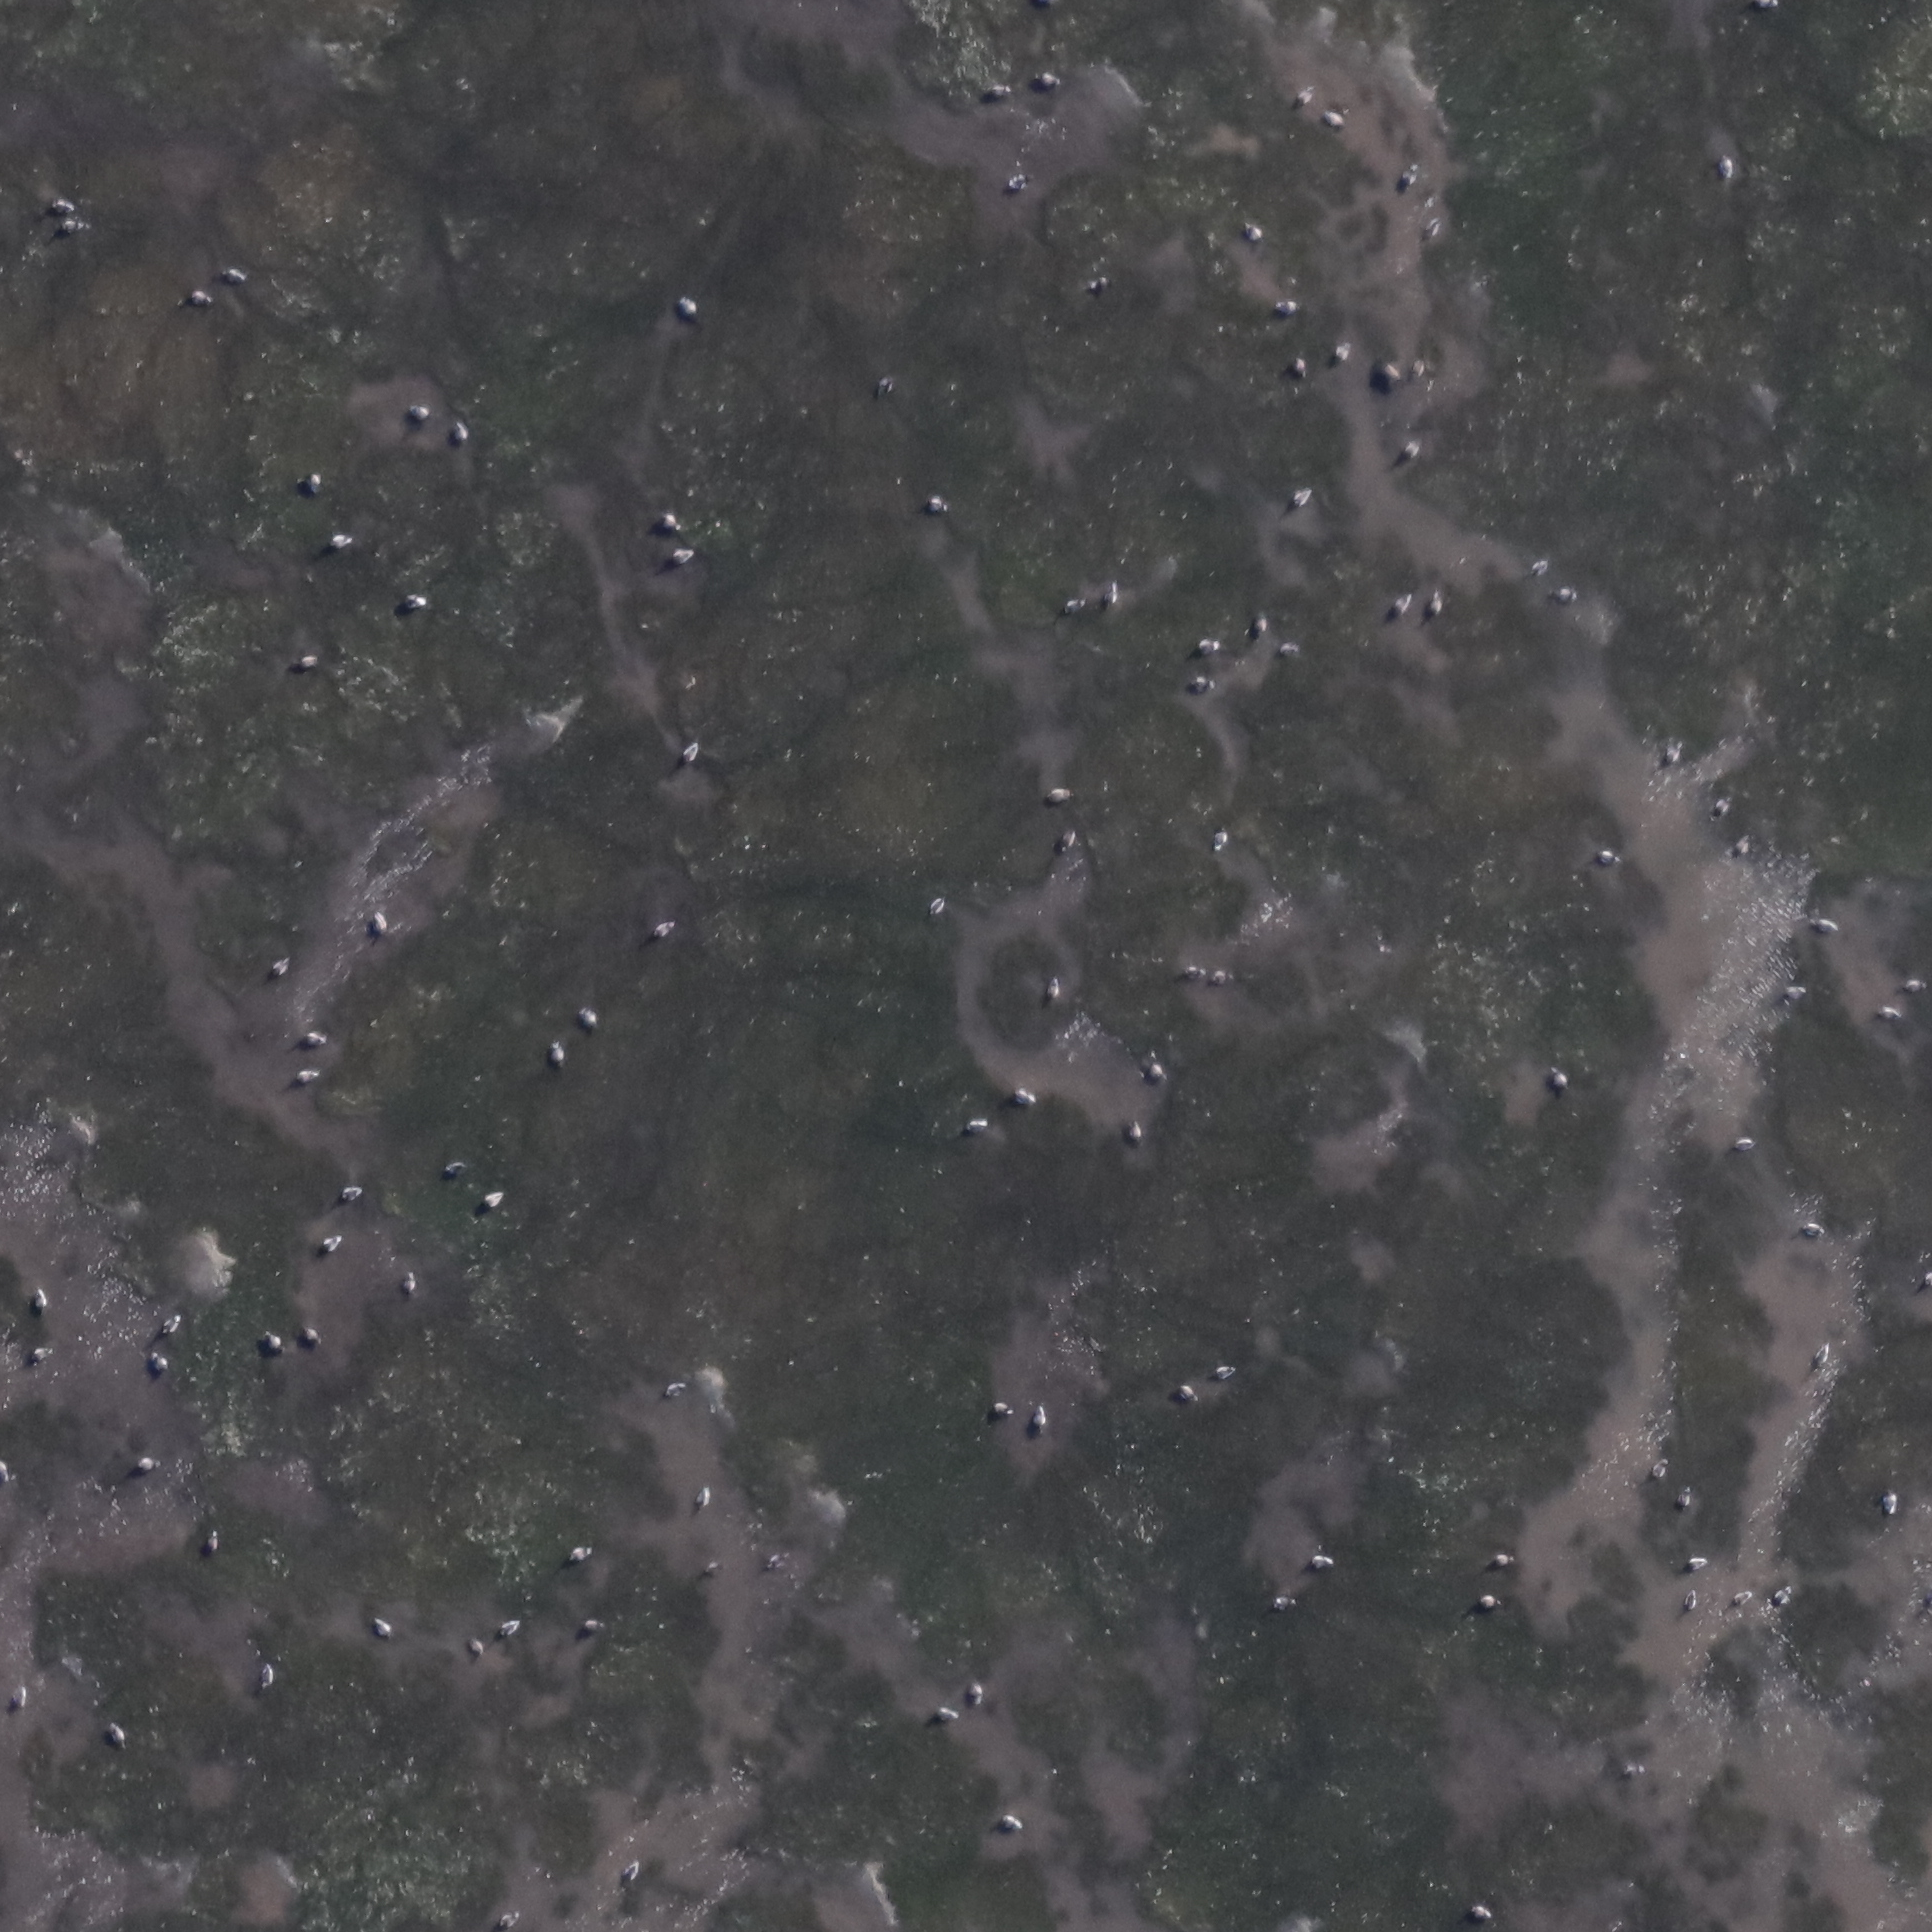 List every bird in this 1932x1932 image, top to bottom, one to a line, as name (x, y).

brant (1766, 1)
brant (1048, 80)
brant (999, 91)
brant (1304, 98)
Canada goose (1336, 121)
brant (1727, 167)
brant (1412, 177)
brant (1019, 183)
brant (63, 206)
brant (71, 226)
brant (1431, 226)
brant (1253, 232)
brant (235, 275)
brant (1102, 285)
brant (200, 298)
brant (1289, 305)
brant (687, 309)
brant (1344, 354)
brant (1300, 364)
Canada goose (1420, 367)
Canada goose (1392, 375)
brant (885, 384)
brant (418, 413)
brant (460, 433)
Canada goose (1413, 450)
brant (313, 484)
brant (1302, 497)
brant (937, 505)
brant (671, 523)
brant (340, 541)
brant (684, 554)
brant (1541, 566)
brant (1565, 593)
brant (1112, 596)
brant (416, 602)
brant (1401, 603)
brant (1434, 606)
brant (1074, 607)
brant (1259, 625)
brant (1207, 646)
brant (1287, 649)
brant (306, 661)
brant (1203, 684)
brant (689, 752)
brant (1673, 756)
Canada goose (1059, 797)
brant (1720, 807)
brant (1069, 840)
brant (1220, 841)
brant (1741, 845)
brant (1606, 856)
brant (937, 907)
brant (378, 925)
brant (1829, 928)
brant (664, 929)
brant (280, 967)
brant (1194, 974)
brant (1222, 980)
brant (1915, 986)
brant (1052, 989)
brant (1798, 994)
brant (1893, 1013)
brant (591, 1019)
brant (314, 1039)
brant (558, 1053)
brant (1155, 1071)
brant (309, 1073)
brant (1560, 1079)
brant (1023, 1096)
brant (976, 1125)
brant (1134, 1132)
brant (1744, 1146)
brant (454, 1167)
brant (351, 1195)
brant (494, 1201)
brant (1812, 1229)
brant (331, 1245)
brant (410, 1281)
brant (40, 1302)
brant (169, 1325)
brant (312, 1335)
brant (272, 1341)
brant (38, 1354)
brant (1822, 1357)
brant (160, 1363)
brant (1224, 1372)
brant (674, 1390)
brant (1186, 1393)
brant (1001, 1409)
brant (1039, 1417)
brant (146, 1464)
brant (1, 1469)
brant (1658, 1470)
brant (704, 1497)
brant (1684, 1499)
brant (1890, 1500)
brant (213, 1541)
brant (581, 1553)
brant (777, 1559)
brant (1321, 1561)
brant (1501, 1562)
brant (1696, 1562)
brant (712, 1569)
brant (1782, 1596)
brant (1741, 1599)
brant (1489, 1602)
brant (1690, 1602)
brant (1283, 1603)
brant (593, 1625)
brant (383, 1628)
brant (508, 1629)
brant (476, 1647)
brant (267, 1676)
brant (980, 1693)
brant (19, 1700)
brant (947, 1714)
brant (116, 1736)
brant (1631, 1770)
brant (1010, 1822)
brant (630, 1873)
brant (1480, 1912)
brant (507, 1920)